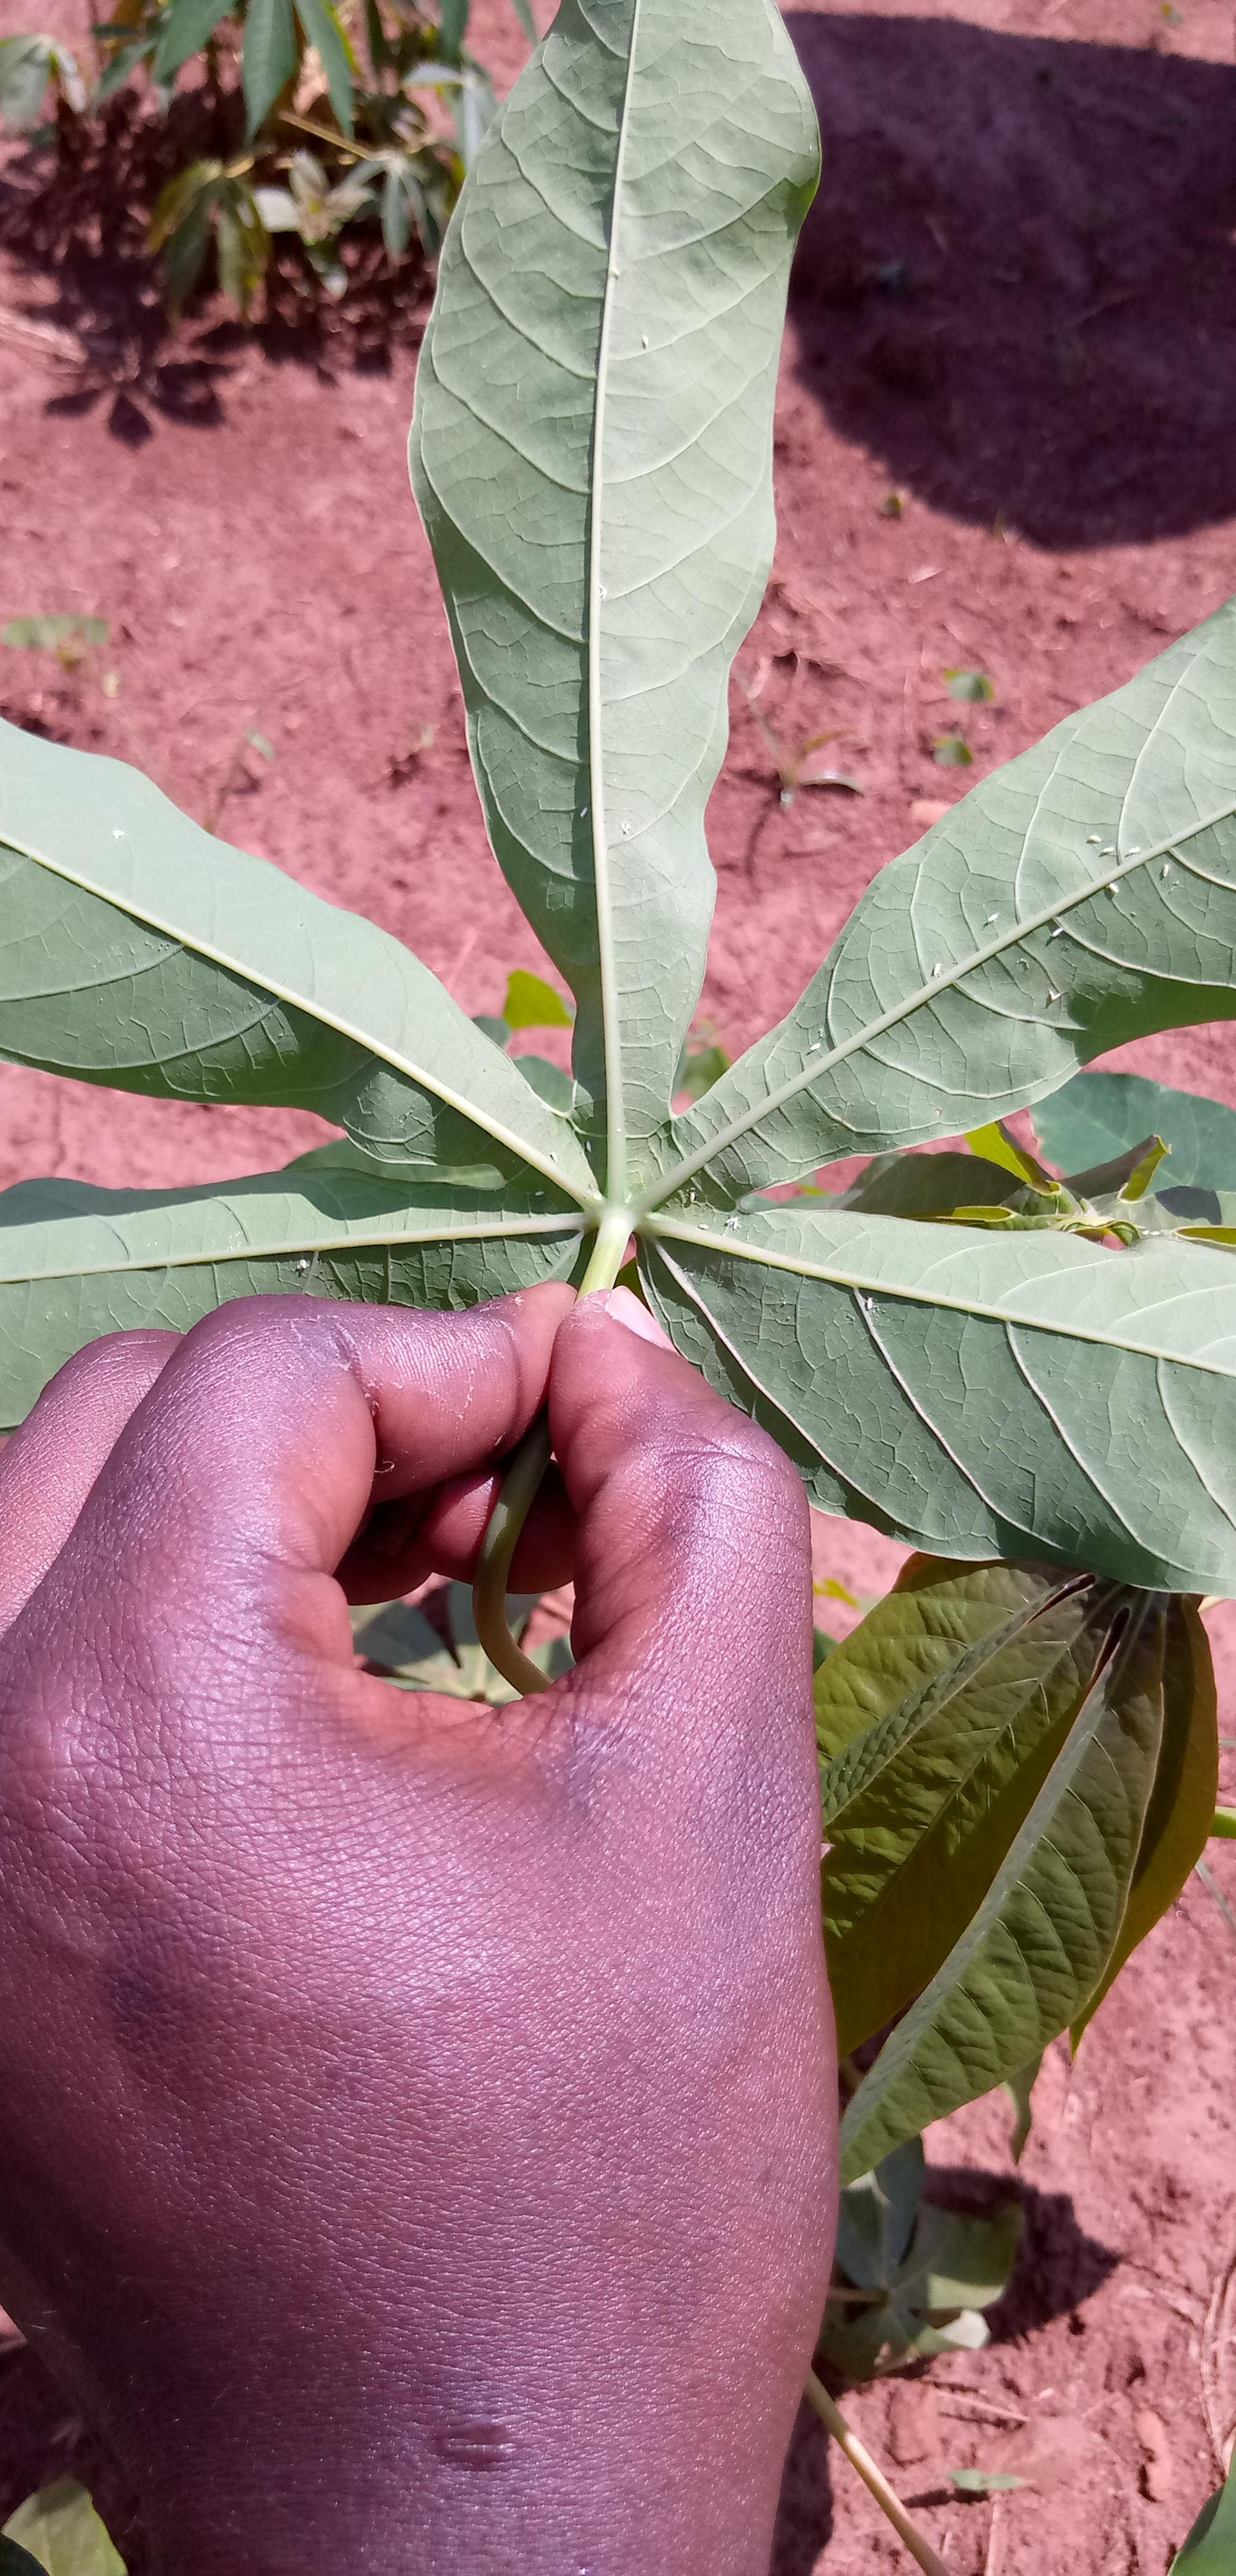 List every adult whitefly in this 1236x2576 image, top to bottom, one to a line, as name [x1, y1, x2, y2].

whitefly [608, 265, 623, 279]
whitefly [639, 330, 652, 350]
whitefly [595, 582, 612, 598]
whitefly [577, 805, 590, 819]
whitefly [617, 817, 630, 831]
whitefly [108, 824, 127, 846]
whitefly [1087, 830, 1103, 843]
whitefly [1127, 843, 1141, 857]
whitefly [1101, 846, 1115, 853]
whitefly [1160, 858, 1173, 877]
whitefly [1105, 880, 1119, 897]
whitefly [984, 909, 1001, 926]
whitefly [1051, 925, 1065, 938]
whitefly [930, 959, 942, 974]
whitefly [1045, 987, 1065, 1003]
whitefly [808, 1041, 822, 1055]
whitefly [584, 1139, 592, 1153]
whitefly [550, 1150, 560, 1164]
whitefly [533, 1189, 546, 1197]
whitefly [690, 1189, 697, 1202]
whitefly [724, 1216, 740, 1228]
whitefly [697, 1223, 709, 1228]
whitefly [294, 1254, 310, 1273]
whitefly [865, 1296, 874, 1311]